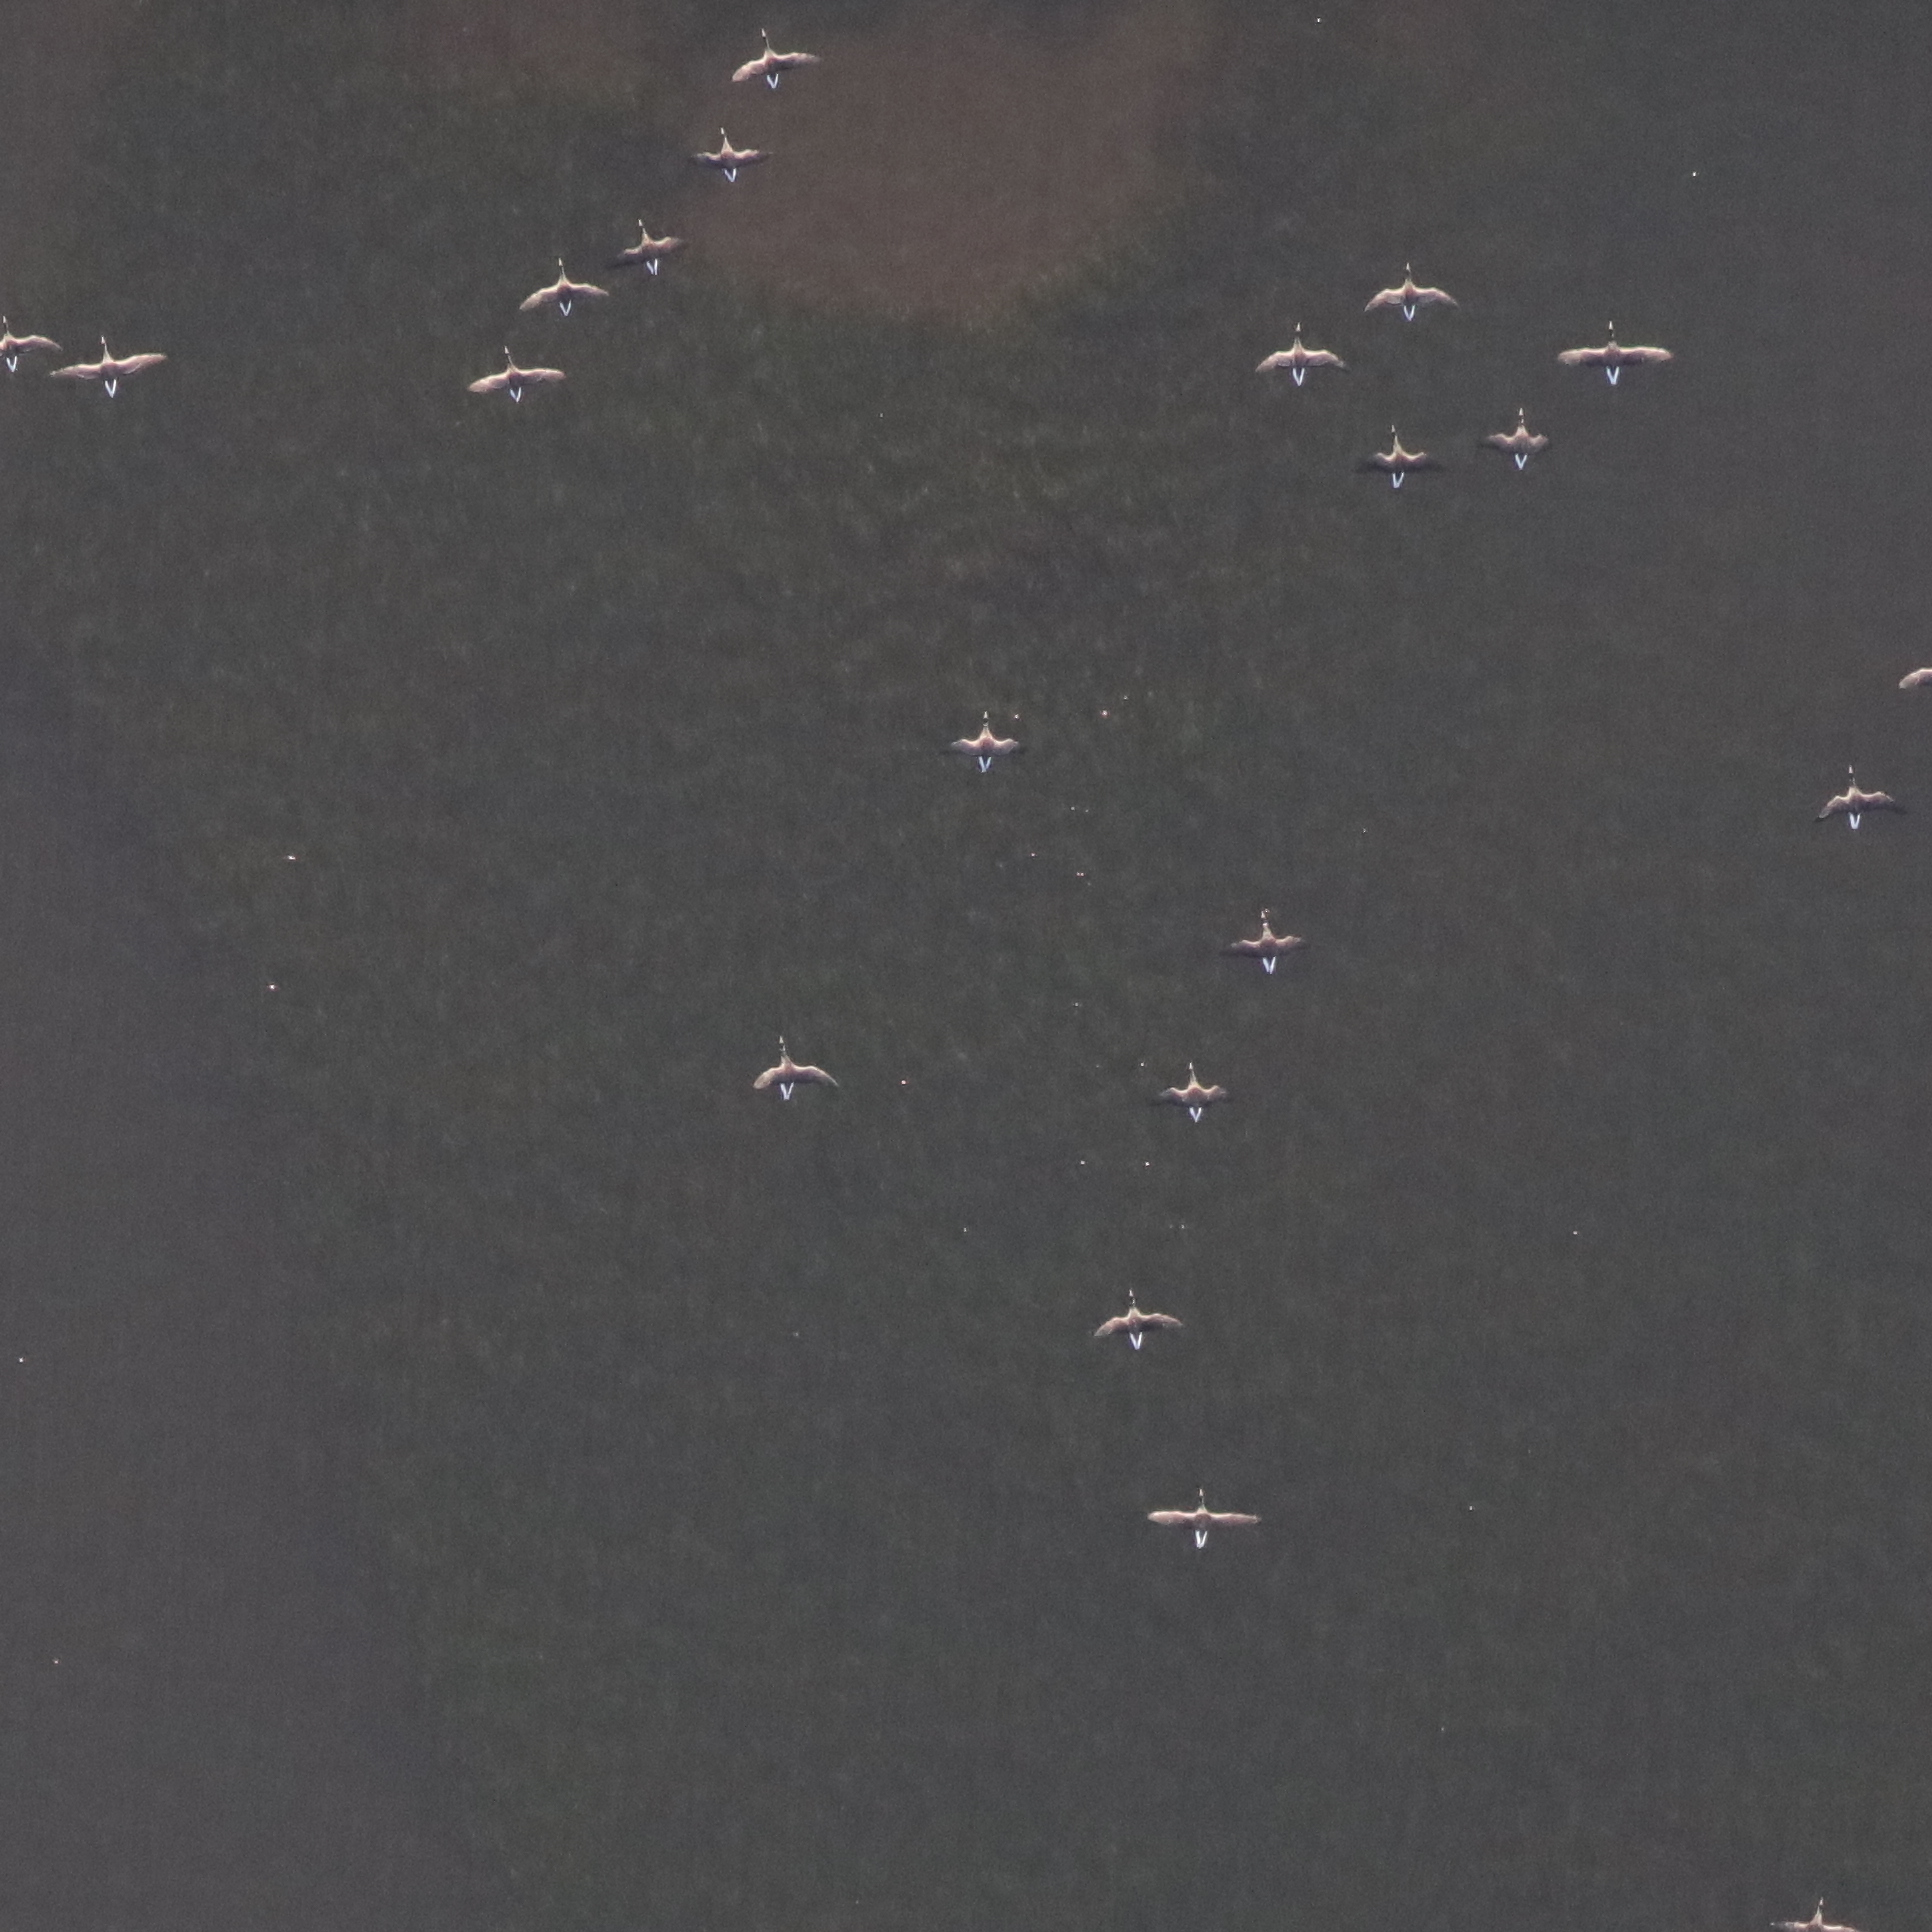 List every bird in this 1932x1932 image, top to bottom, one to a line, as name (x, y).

brant (768, 63)
brant (727, 160)
brant (653, 251)
brant (567, 291)
brant (1413, 294)
brant (11, 349)
brant (1606, 351)
brant (1299, 359)
brant (108, 367)
brant (512, 382)
brant (1518, 442)
brant (1398, 464)
brant (990, 746)
brant (1849, 806)
brant (1269, 949)
brant (786, 1076)
brant (1197, 1091)
brant (1140, 1325)
brant (1203, 1523)
brant (1820, 1931)